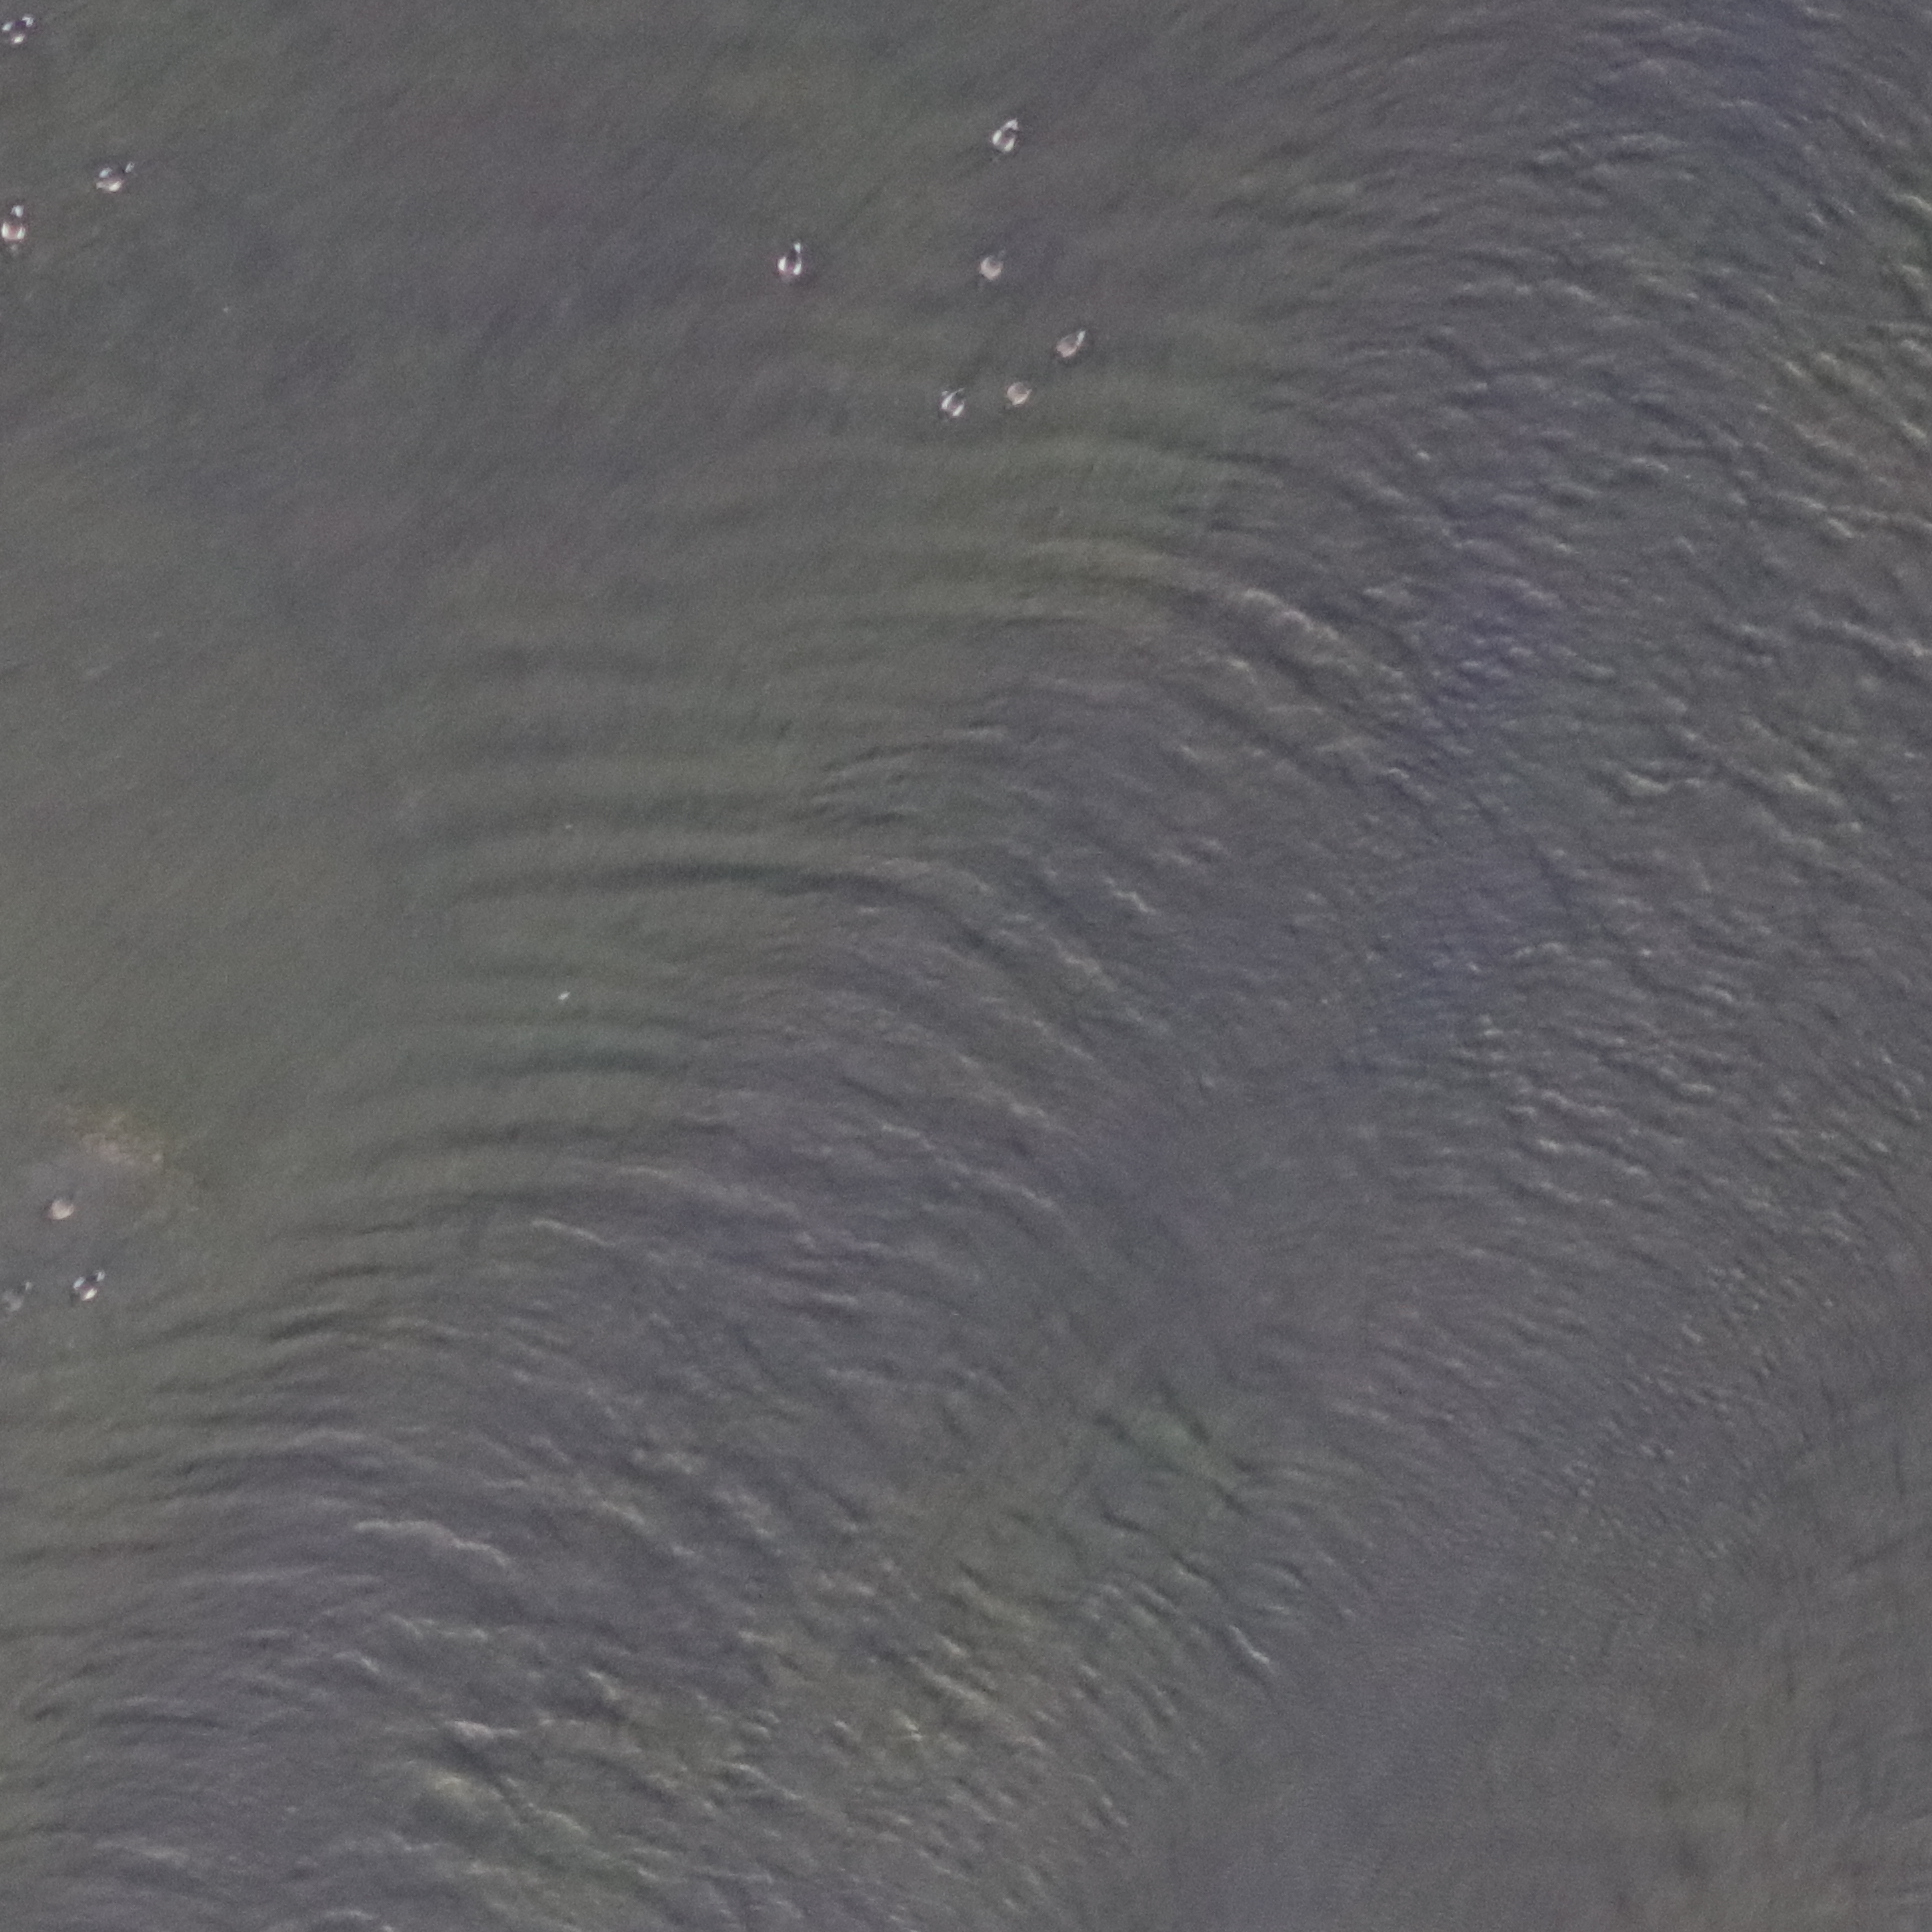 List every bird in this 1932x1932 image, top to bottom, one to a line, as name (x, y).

brant (17, 28)
brant (1005, 137)
brant (113, 175)
brant (14, 228)
brant (792, 261)
brant (990, 265)
brant (1070, 349)
brant (1017, 395)
brant (945, 409)
brant (69, 1207)
brant (85, 1288)
brant (14, 1303)